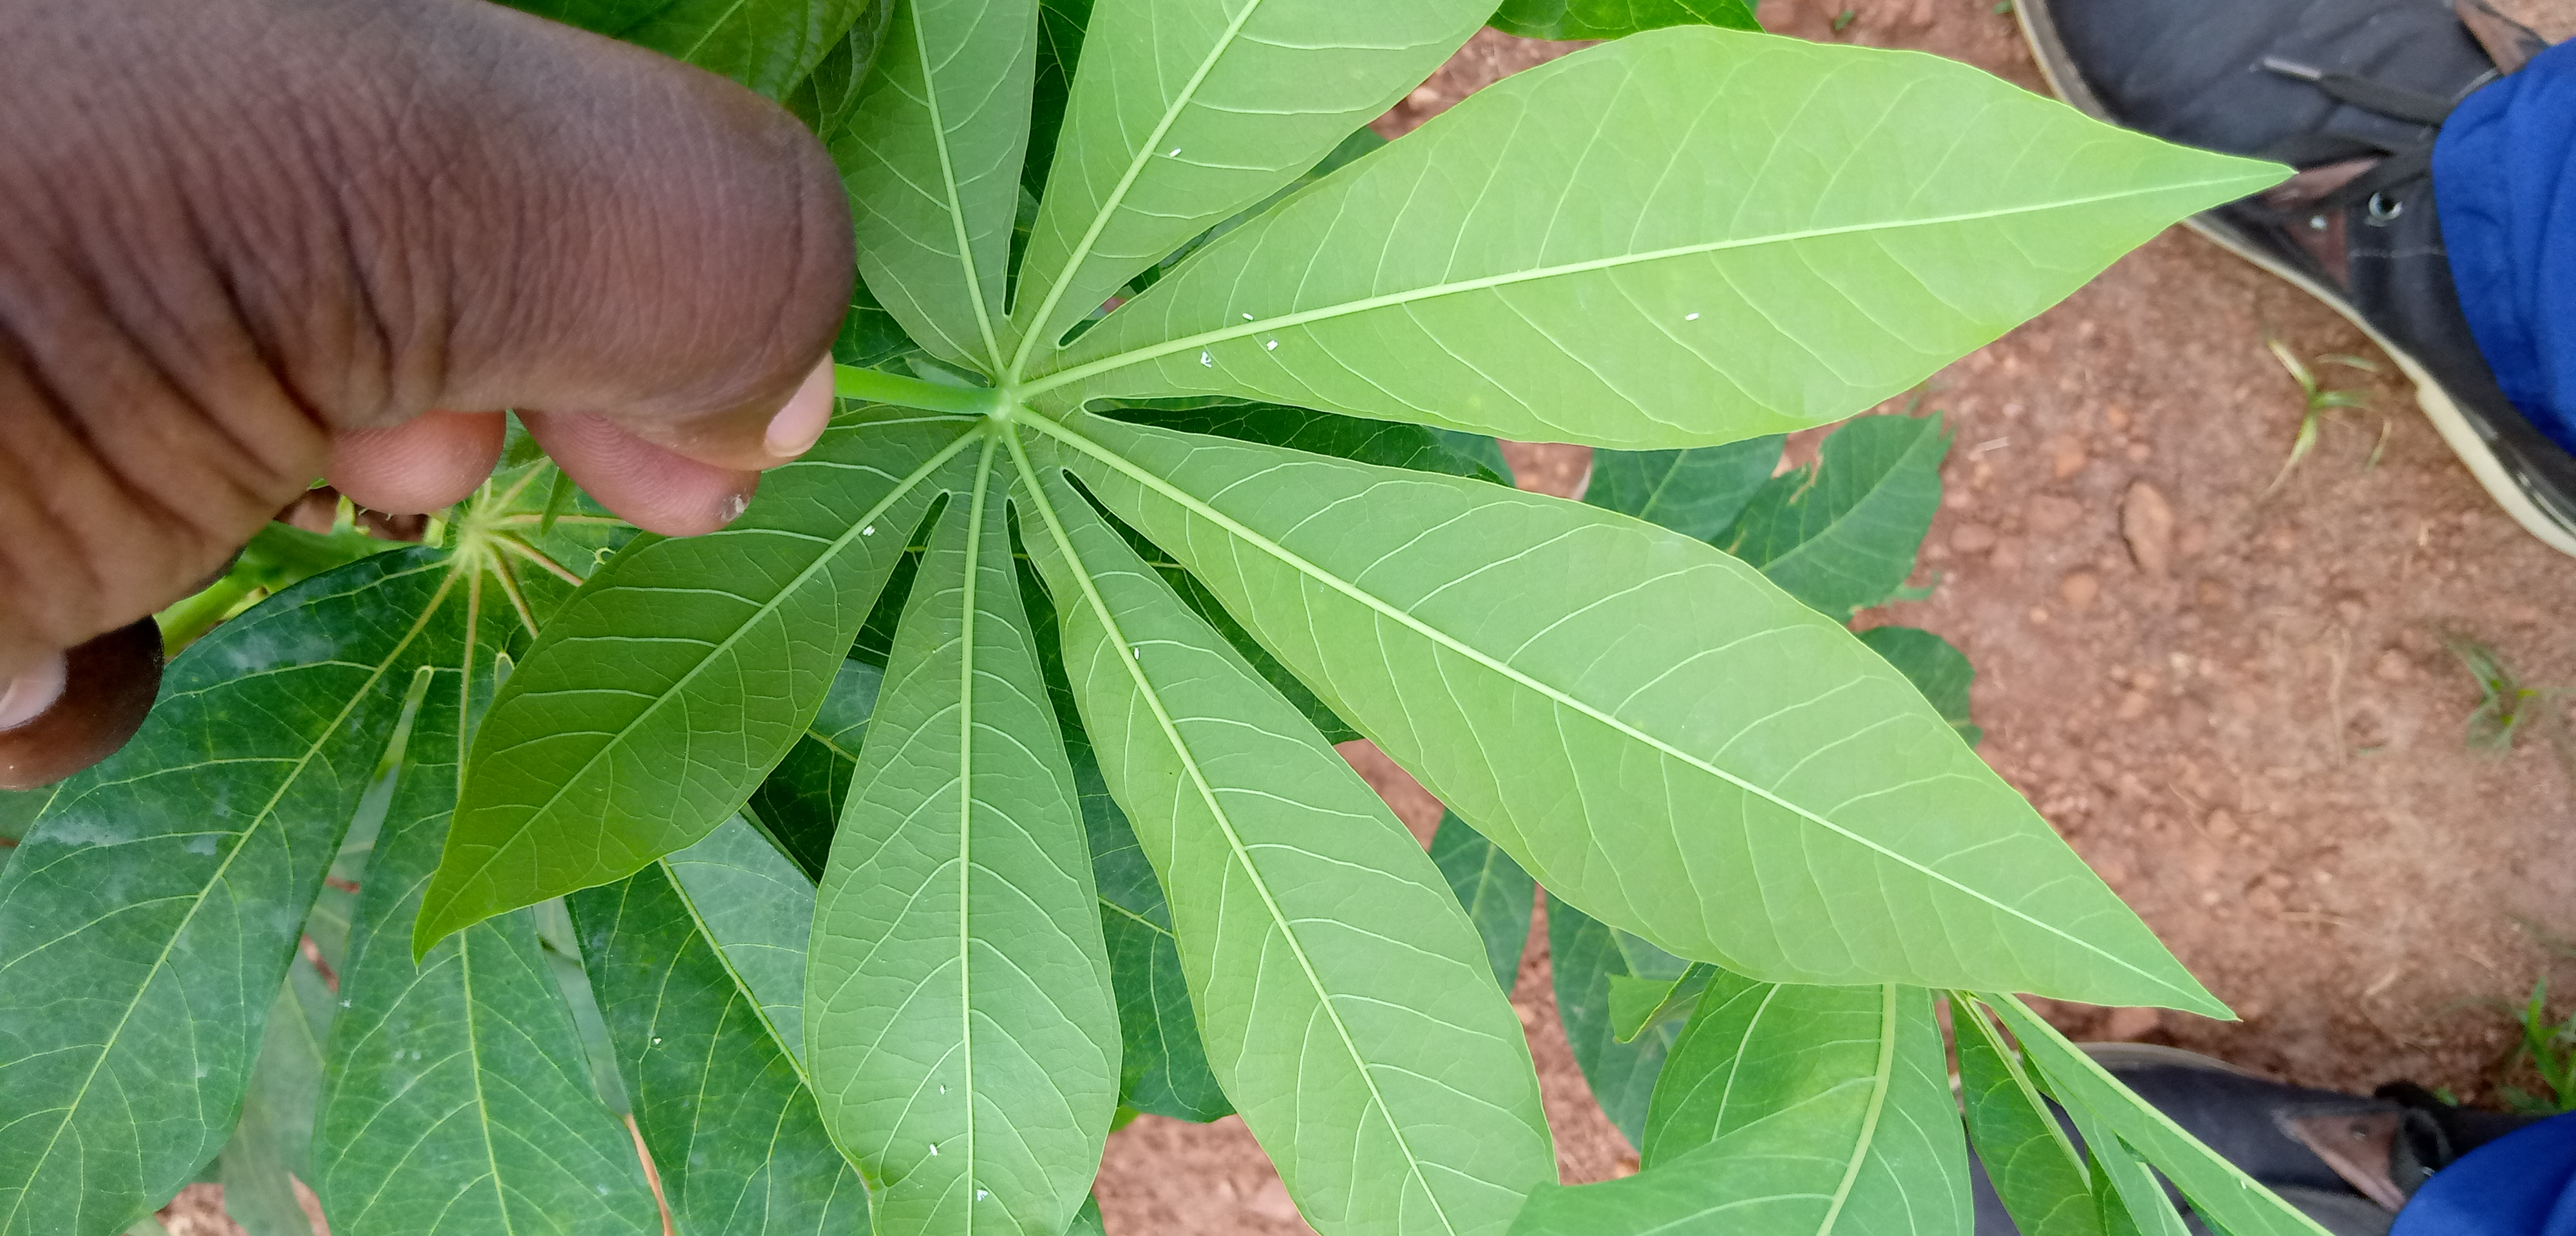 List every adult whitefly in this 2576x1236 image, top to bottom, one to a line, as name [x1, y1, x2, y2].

whitefly [1170, 146, 1180, 160]
whitefly [1239, 306, 1255, 322]
whitefly [1683, 311, 1702, 324]
whitefly [1263, 335, 1280, 353]
whitefly [1270, 340, 1285, 355]
whitefly [1195, 347, 1216, 368]
whitefly [855, 525, 880, 538]
whitefly [864, 526, 887, 534]
whitefly [1132, 638, 1142, 664]
whitefly [933, 1080, 951, 1096]
whitefly [924, 1140, 941, 1157]
whitefly [976, 1181, 990, 1203]